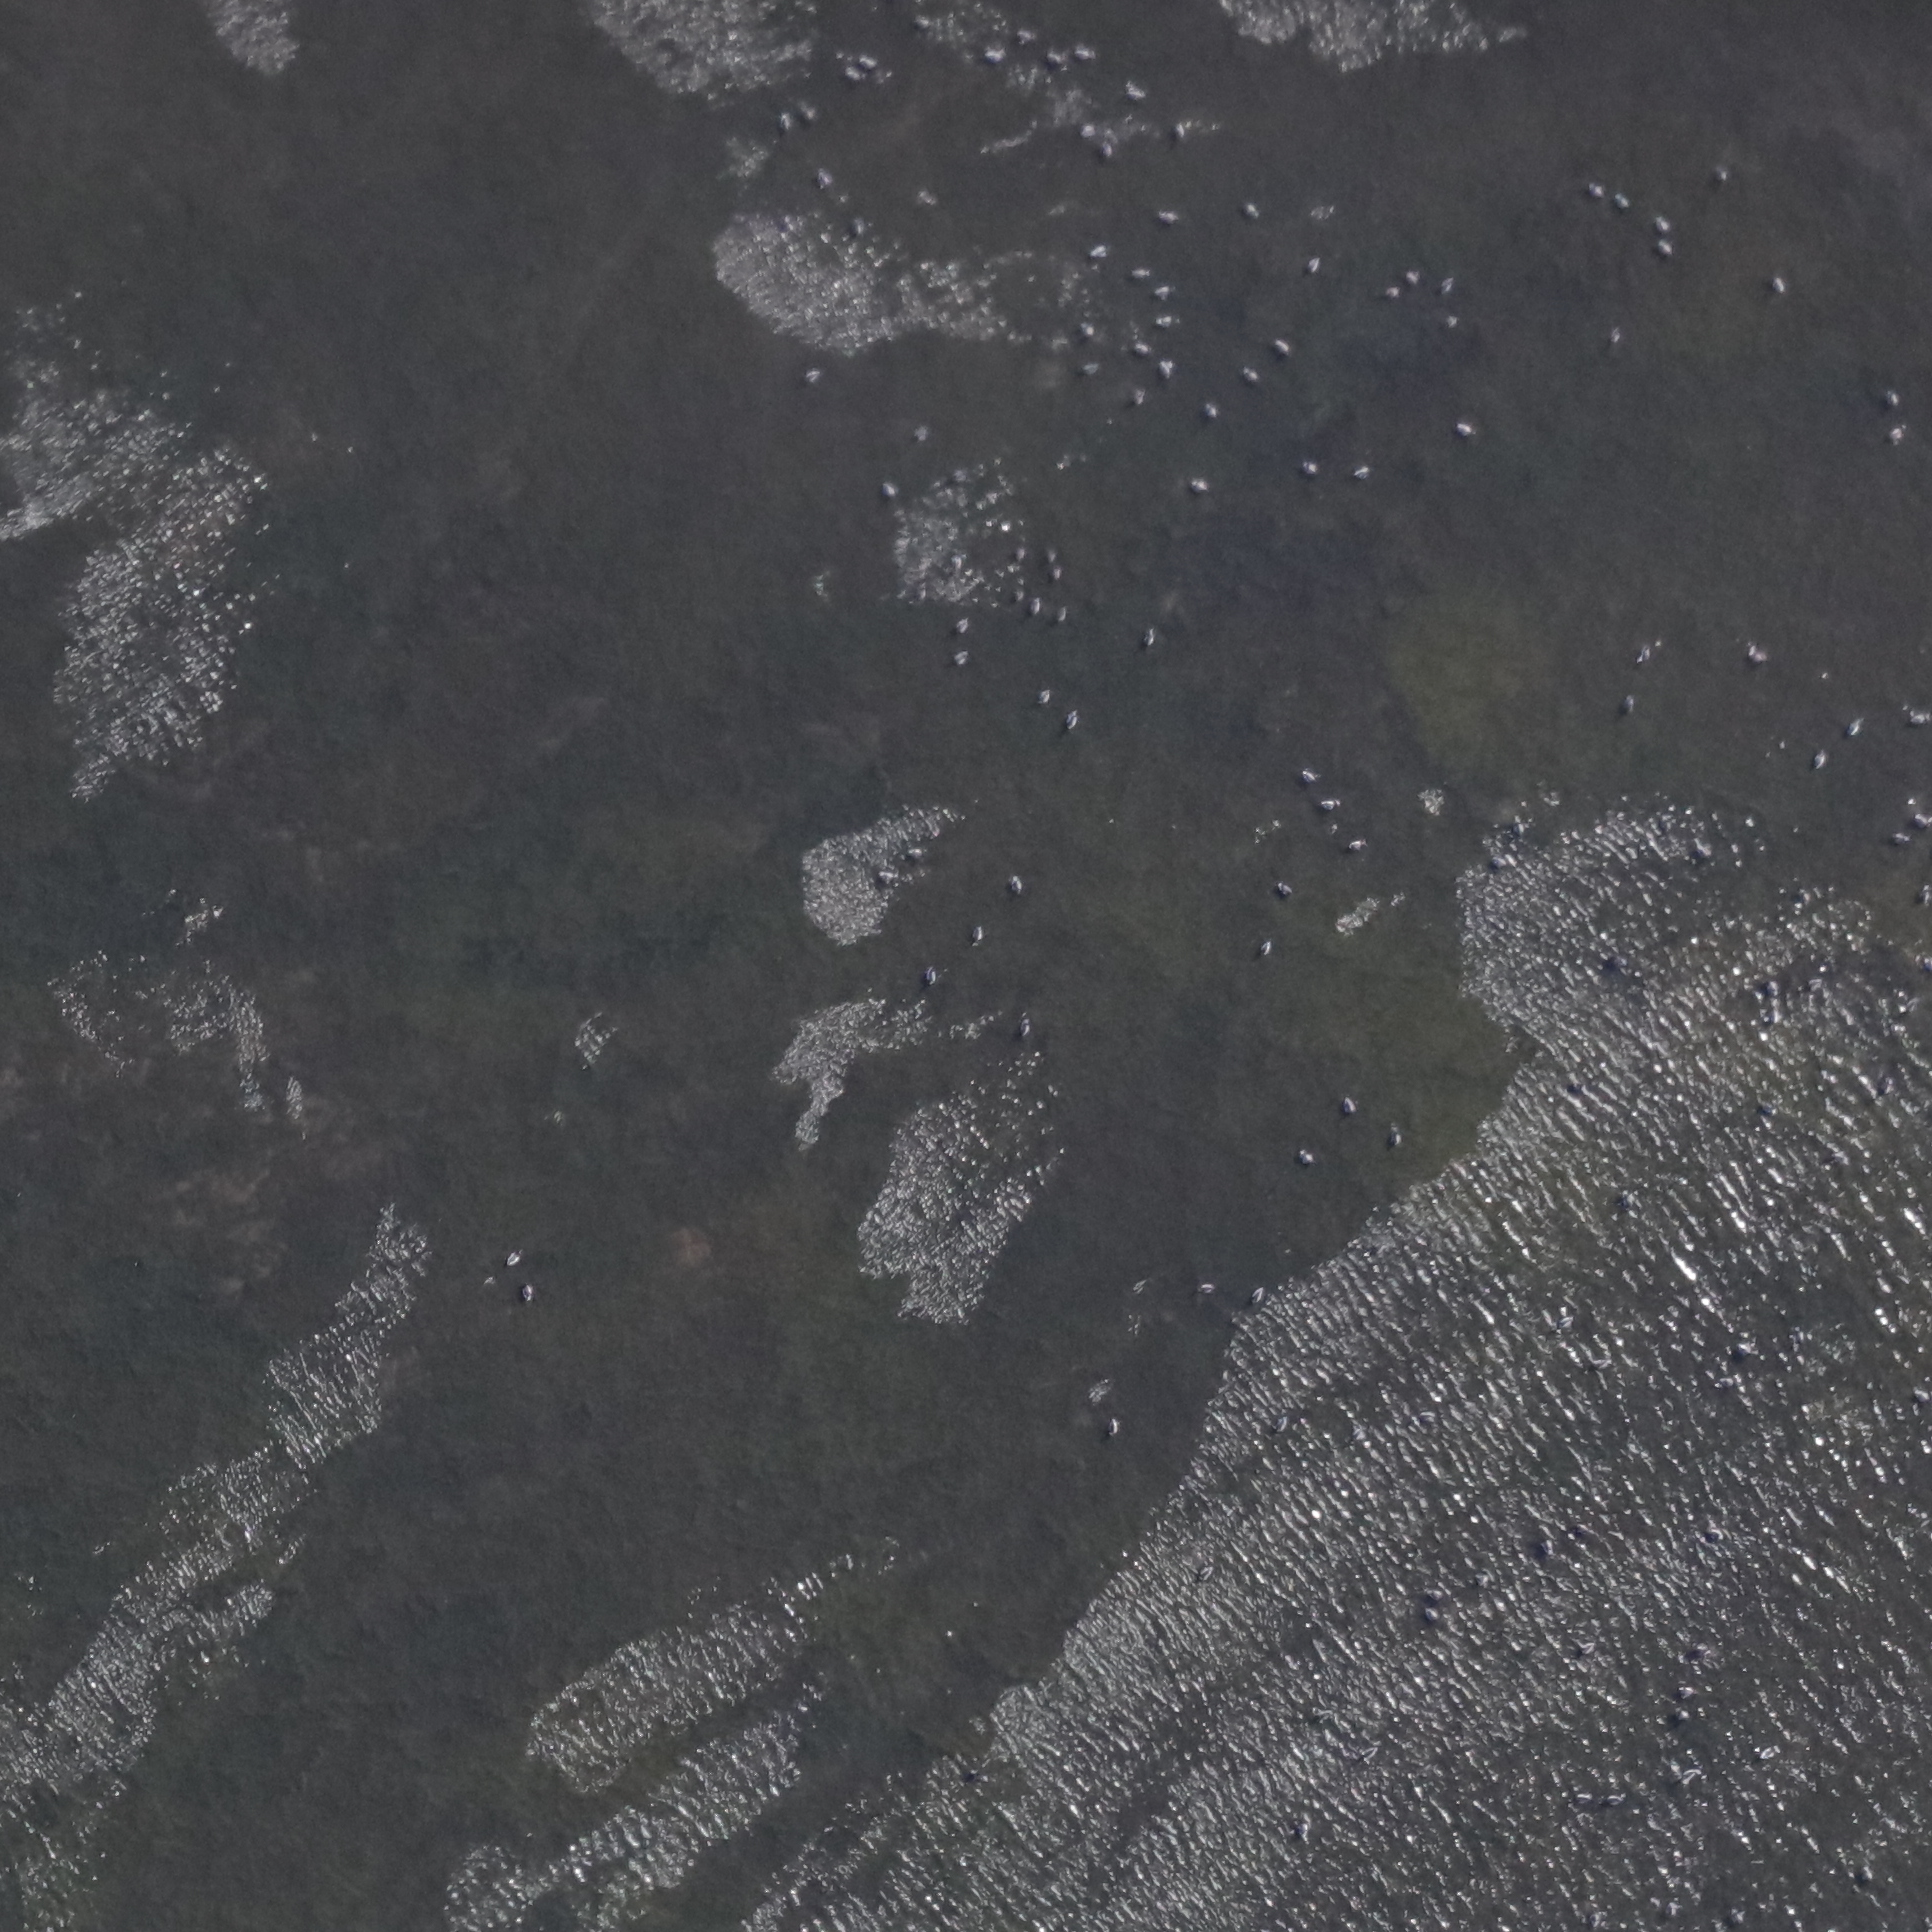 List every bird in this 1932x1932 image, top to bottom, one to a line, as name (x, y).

brant (925, 25)
brant (1024, 42)
brant (1082, 55)
brant (983, 58)
brant (869, 60)
brant (1052, 62)
brant (862, 75)
brant (1143, 99)
brant (809, 117)
brant (782, 120)
brant (1081, 120)
brant (1191, 132)
brant (1107, 149)
brant (826, 170)
brant (1725, 172)
brant (1596, 194)
brant (1256, 206)
brant (1628, 206)
brant (1166, 220)
brant (1664, 221)
brant (787, 223)
brant (868, 227)
brant (1095, 249)
brant (1665, 253)
brant (1316, 261)
brant (1409, 270)
brant (1140, 279)
brant (1445, 282)
brant (1783, 288)
brant (1165, 292)
brant (1381, 294)
brant (1164, 321)
brant (1456, 324)
brant (1095, 326)
brant (1616, 343)
brant (1142, 347)
brant (1273, 349)
brant (1096, 365)
brant (1167, 373)
brant (1255, 373)
brant (816, 375)
brant (1140, 387)
brant (1891, 402)
brant (1206, 404)
brant (1465, 425)
brant (921, 433)
brant (1895, 437)
brant (1309, 470)
brant (1358, 474)
brant (965, 476)
brant (891, 488)
brant (1196, 490)
brant (1048, 547)
brant (956, 551)
brant (1016, 552)
brant (1054, 579)
brant (1018, 592)
brant (1037, 606)
brant (1061, 615)
brant (959, 622)
brant (1150, 634)
brant (1645, 650)
brant (959, 651)
brant (1750, 652)
brant (1045, 695)
brant (1625, 706)
brant (1924, 711)
brant (1077, 722)
brant (1866, 728)
brant (1826, 756)
brant (1310, 780)
brant (1327, 806)
brant (1915, 818)
brant (1524, 826)
brant (1898, 843)
brant (1355, 852)
brant (1711, 855)
brant (919, 858)
brant (1495, 861)
brant (1519, 864)
brant (892, 871)
brant (1013, 889)
brant (1287, 891)
brant (1928, 896)
brant (977, 932)
brant (1261, 950)
brant (1614, 955)
brant (933, 978)
brant (1817, 981)
brant (1777, 991)
brant (1914, 1008)
brant (1029, 1016)
brant (1778, 1026)
brant (1580, 1083)
brant (1884, 1085)
brant (1773, 1098)
brant (1352, 1110)
brant (1393, 1136)
brant (1303, 1160)
brant (1628, 1193)
brant (514, 1257)
brant (518, 1288)
brant (1203, 1290)
brant (1257, 1301)
brant (1568, 1336)
brant (1743, 1359)
brant (1602, 1362)
brant (1723, 1390)
brant (1916, 1398)
brant (1283, 1420)
brant (1109, 1425)
brant (1725, 1534)
brant (1542, 1548)
brant (1197, 1571)
brant (1483, 1580)
brant (1435, 1592)
brant (1428, 1618)
brant (1583, 1645)
brant (1705, 1647)
brant (1688, 1696)
brant (1326, 1712)
brant (1684, 1725)
brant (1774, 1755)
brant (1372, 1758)
brant (980, 1772)
brant (1689, 1775)
brant (1584, 1791)
brant (1619, 1807)
brant (1304, 1825)
brant (1874, 1879)
brant (1604, 1906)
brant (1670, 1909)
brant (1741, 1916)